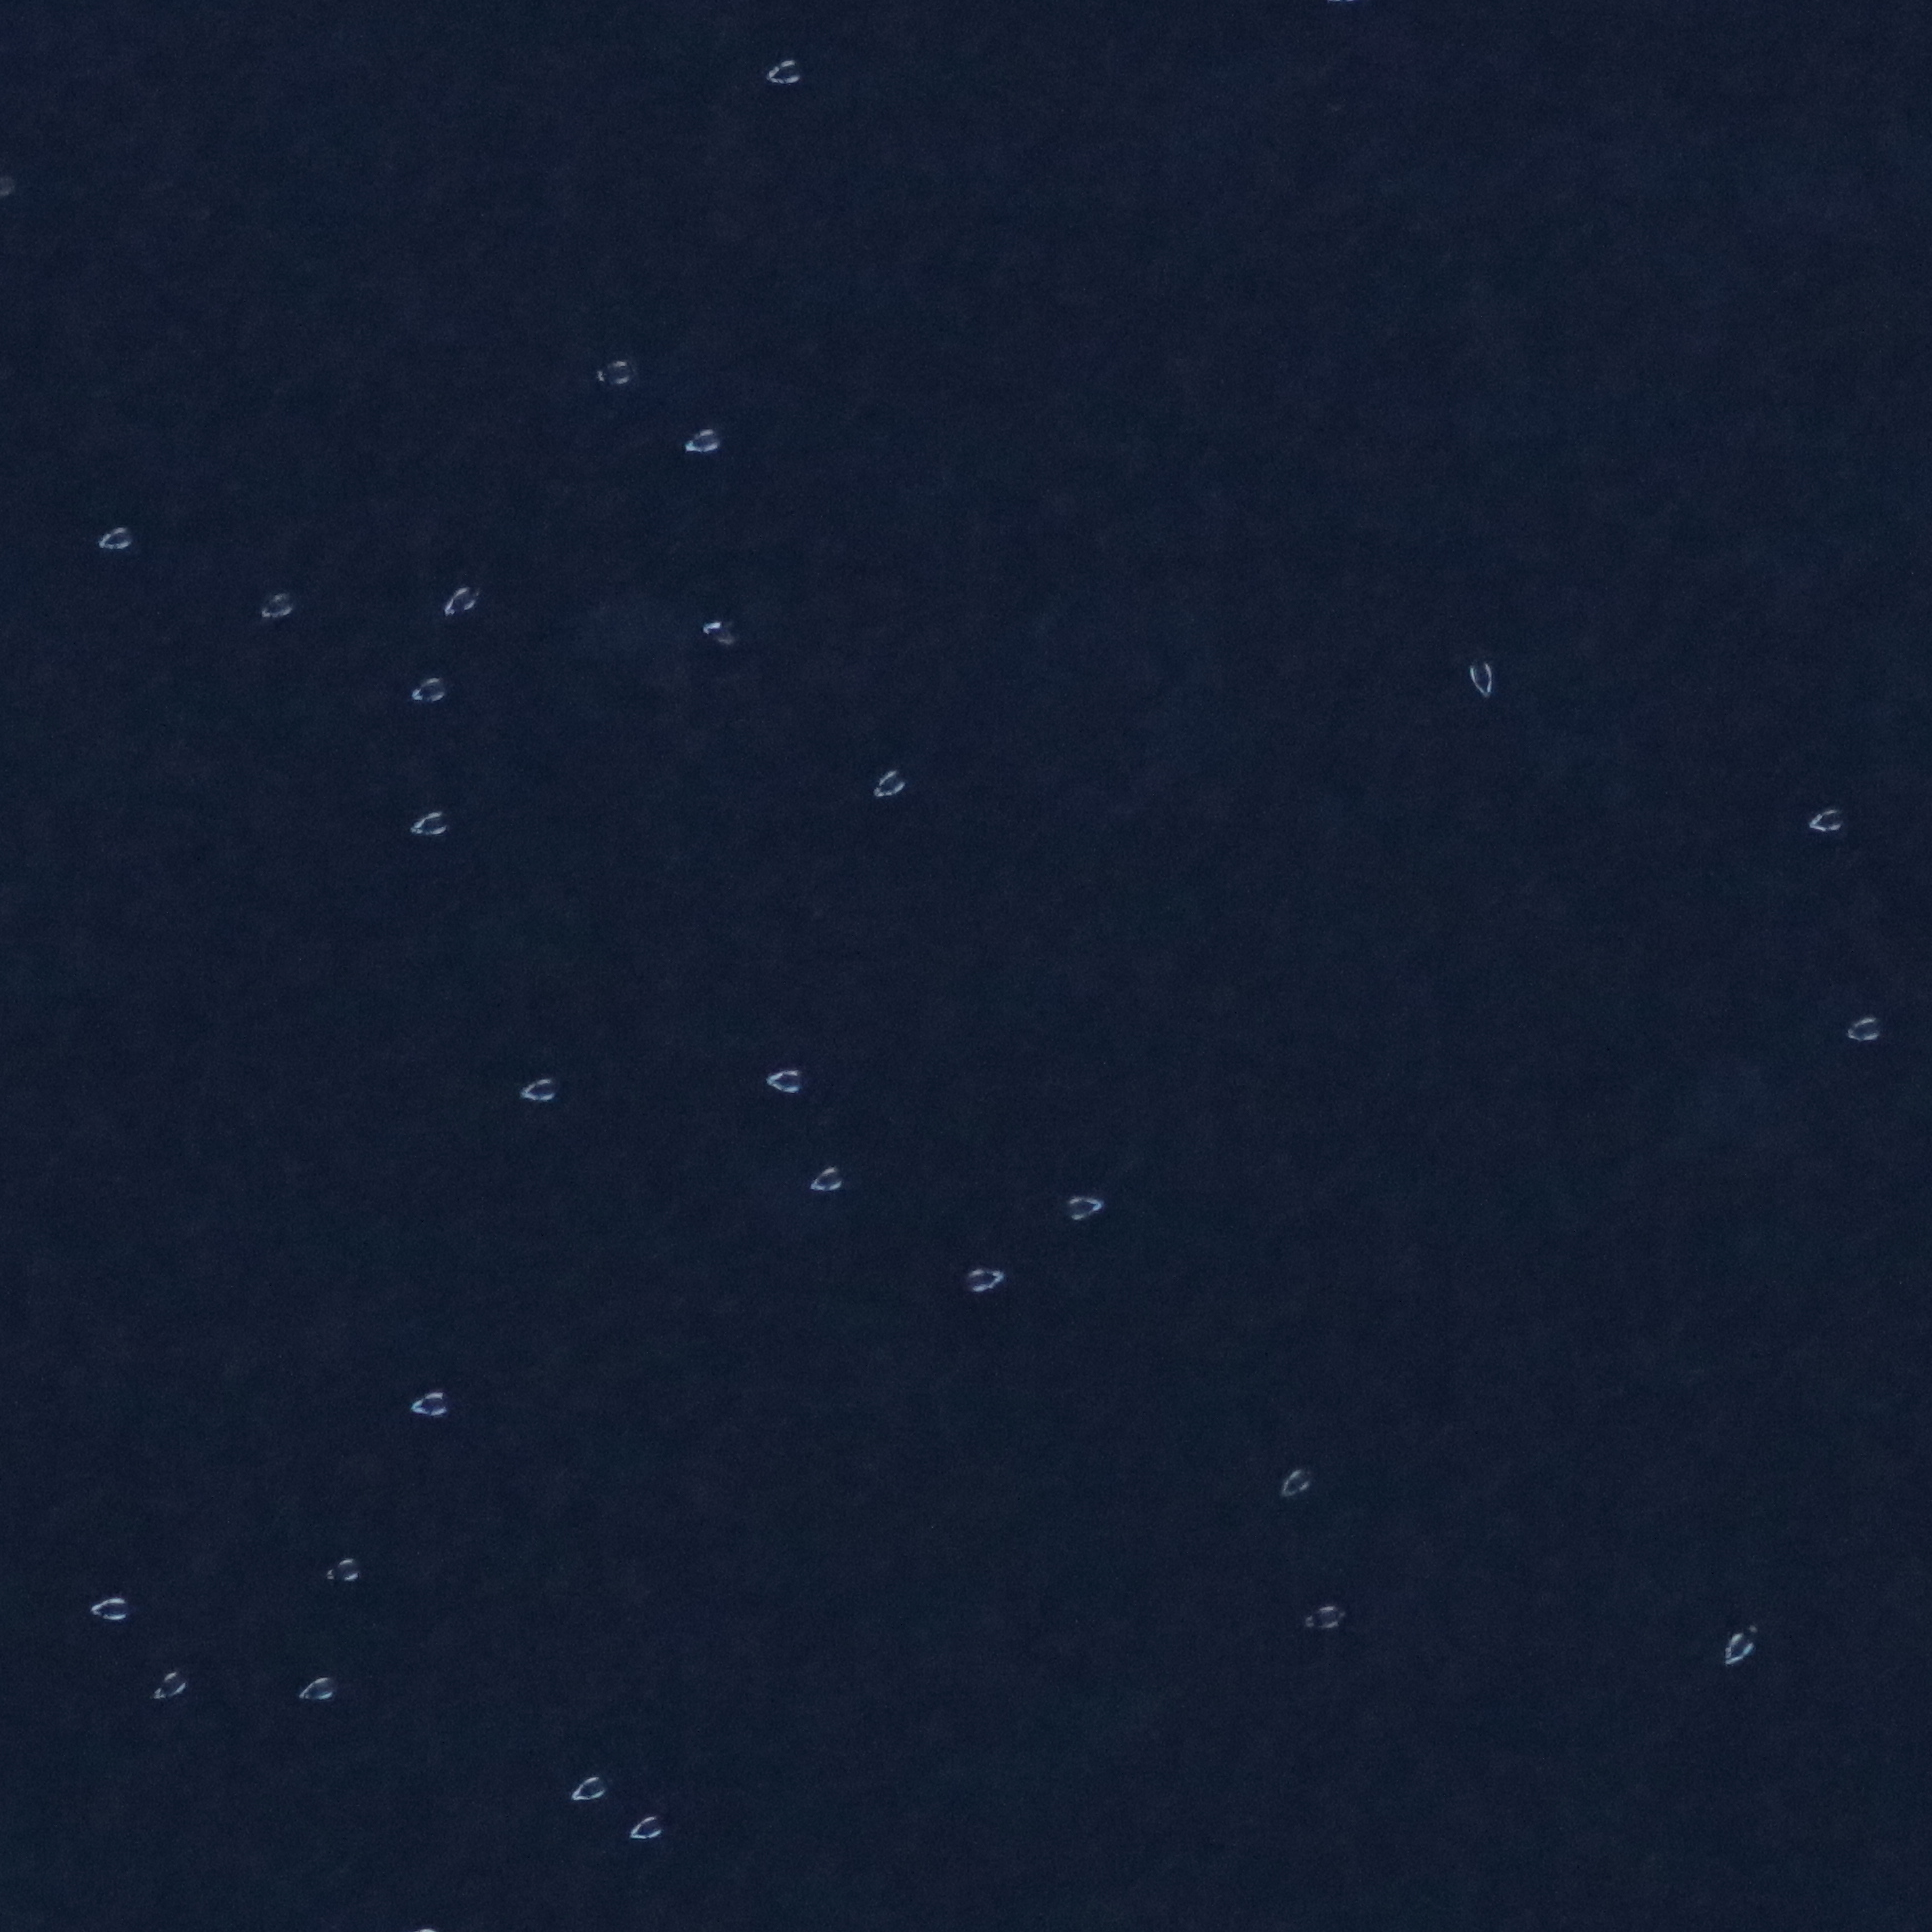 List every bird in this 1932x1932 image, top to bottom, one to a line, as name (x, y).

brant (786, 73)
brant (618, 374)
brant (705, 442)
brant (119, 540)
brant (281, 602)
brant (463, 602)
brant (718, 631)
brant (1481, 676)
brant (430, 691)
brant (891, 785)
brant (1830, 820)
brant (433, 822)
brant (1866, 1032)
brant (785, 1083)
brant (541, 1091)
brant (829, 1179)
brant (1080, 1208)
brant (981, 1280)
brant (434, 1402)
brant (1298, 1482)
brant (346, 1571)
brant (114, 1610)
brant (1328, 1619)
brant (1743, 1644)
brant (173, 1685)
brant (321, 1689)
brant (595, 1788)
brant (649, 1828)